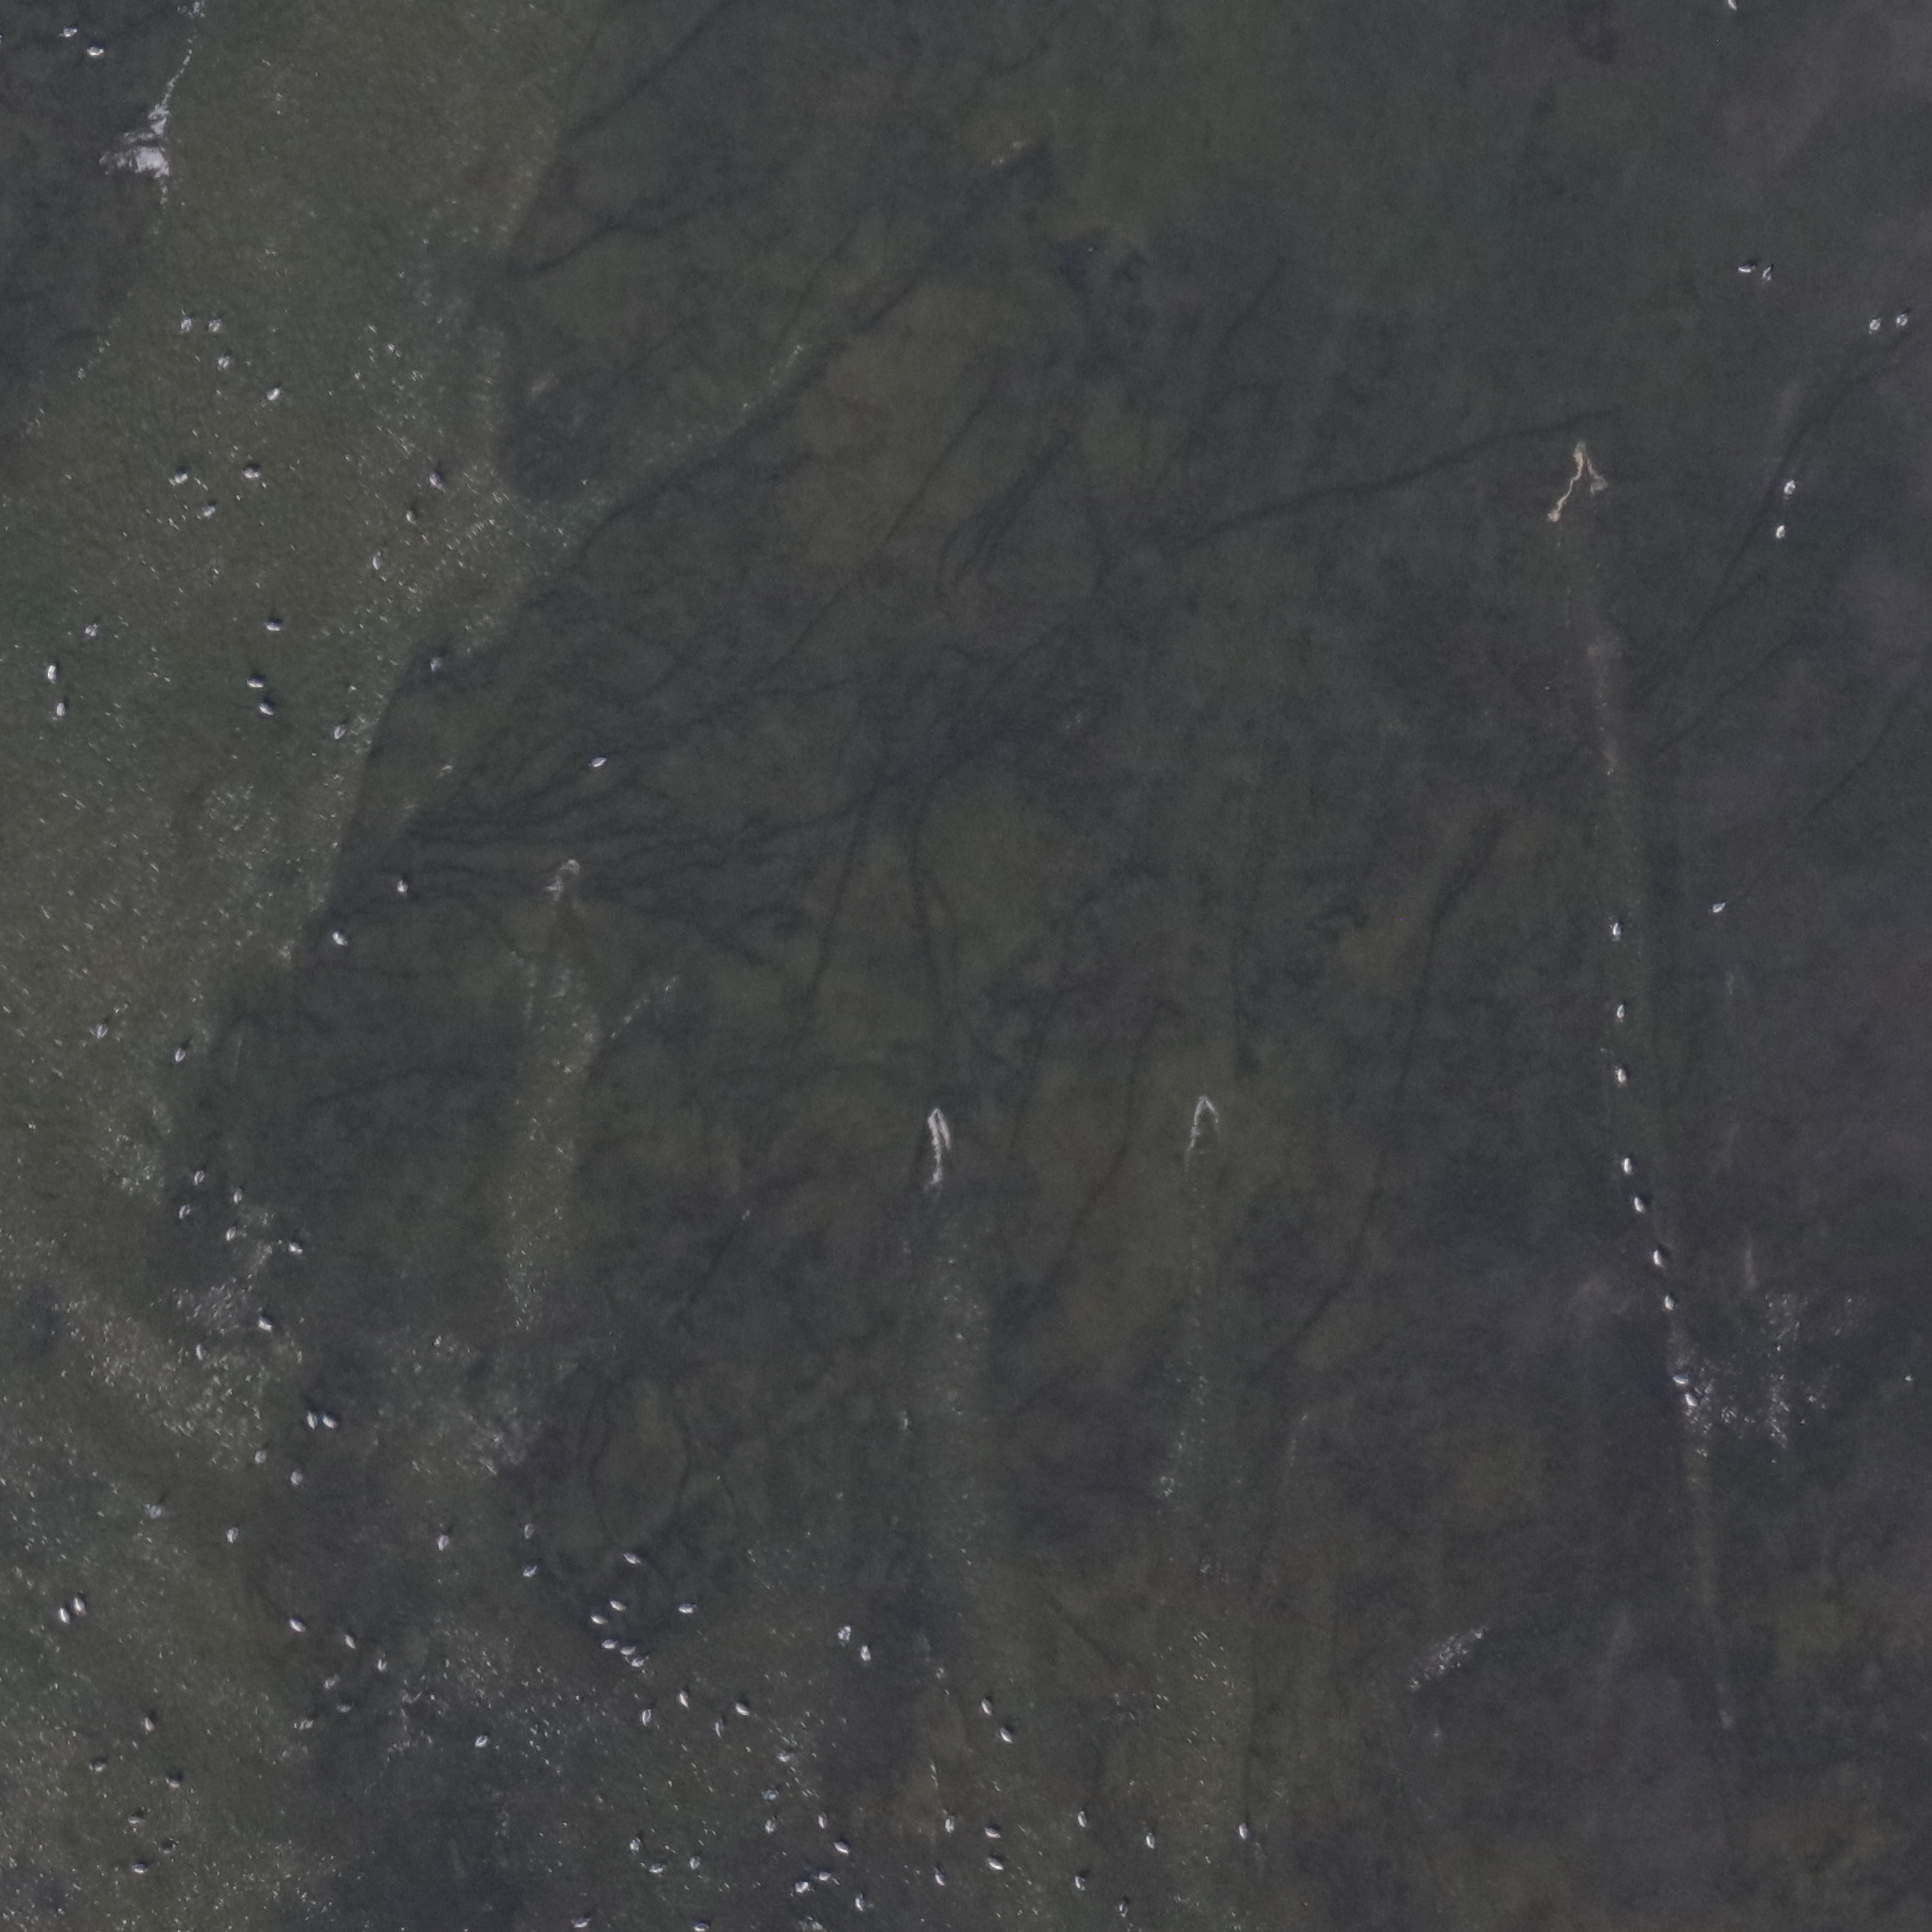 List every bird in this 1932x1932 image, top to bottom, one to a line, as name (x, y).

brant (69, 31)
brant (98, 50)
brant (1745, 264)
brant (1771, 273)
brant (1913, 323)
brant (186, 326)
brant (1871, 326)
brant (217, 329)
brant (225, 360)
brant (277, 393)
brant (250, 475)
brant (175, 476)
brant (441, 483)
brant (1798, 487)
brant (207, 509)
brant (413, 517)
brant (1779, 533)
brant (380, 555)
brant (274, 628)
brant (91, 631)
brant (52, 677)
brant (257, 678)
brant (264, 707)
brant (64, 714)
brant (336, 732)
brant (603, 760)
brant (403, 885)
brant (1717, 907)
brant (1617, 929)
brant (340, 937)
brant (1623, 1009)
brant (98, 1036)
brant (178, 1057)
brant (1623, 1073)
brant (1630, 1169)
brant (200, 1177)
brant (242, 1190)
brant (1640, 1208)
brant (179, 1213)
brant (231, 1228)
brant (299, 1249)
brant (1659, 1260)
brant (1673, 1300)
brant (267, 1321)
brant (202, 1354)
brant (1682, 1376)
brant (1695, 1398)
brant (309, 1417)
brant (332, 1421)
brant (267, 1453)
brant (298, 1479)
brant (158, 1510)
brant (528, 1531)
brant (229, 1535)
brant (441, 1545)
brant (634, 1559)
brant (533, 1567)
brant (83, 1606)
brant (617, 1609)
brant (689, 1609)
brant (67, 1619)
brant (594, 1622)
brant (300, 1626)
brant (846, 1633)
brant (349, 1640)
brant (607, 1645)
brant (869, 1653)
brant (626, 1655)
brant (381, 1667)
brant (645, 1671)
brant (336, 1682)
brant (684, 1700)
brant (983, 1702)
brant (344, 1708)
brant (742, 1715)
brant (650, 1716)
brant (302, 1717)
brant (151, 1724)
brant (715, 1731)
brant (1012, 1732)
brant (478, 1742)
brant (791, 1756)
brant (99, 1765)
brant (175, 1784)
brant (768, 1796)
brant (1082, 1816)
brant (137, 1819)
brant (823, 1824)
brant (769, 1826)
brant (952, 1826)
brant (994, 1829)
brant (1245, 1831)
brant (1150, 1840)
brant (635, 1842)
brant (167, 1843)
brant (842, 1848)
brant (696, 1864)
brant (147, 1867)
brant (997, 1871)
brant (657, 1873)
brant (937, 1876)
brant (823, 1880)
brant (1082, 1881)
brant (800, 1884)
brant (864, 1898)
brant (1125, 1909)
brant (581, 1922)
brant (700, 1926)